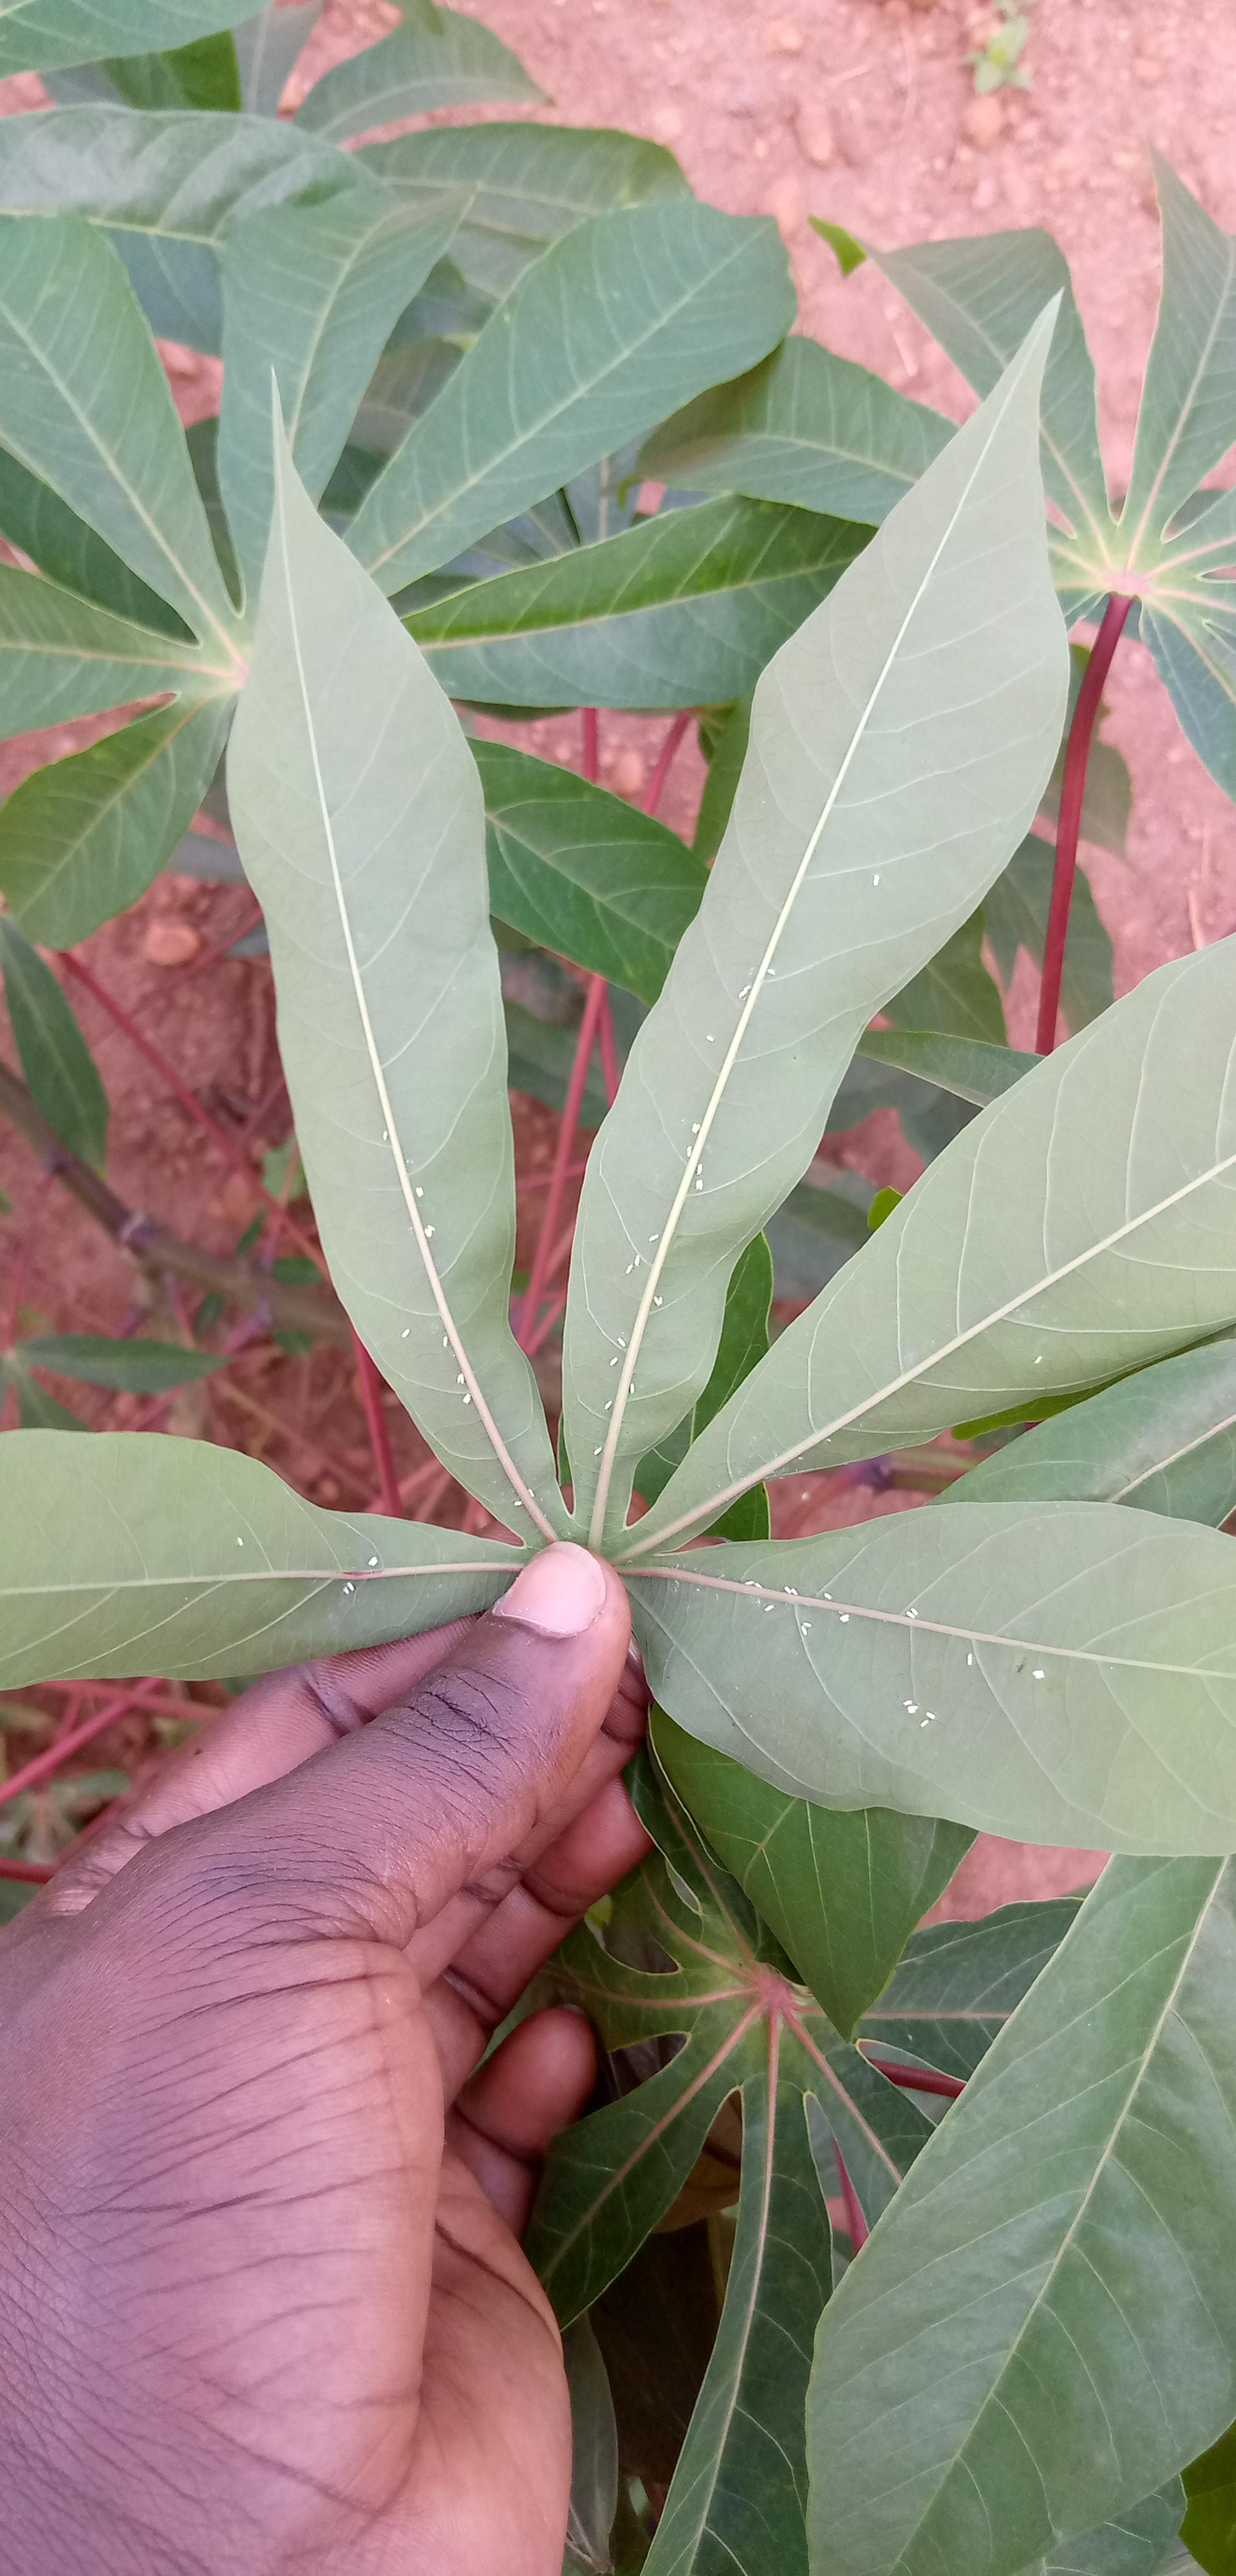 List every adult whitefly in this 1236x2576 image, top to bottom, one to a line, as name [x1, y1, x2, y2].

whitefly [872, 873, 881, 887]
whitefly [767, 968, 776, 976]
whitefly [742, 985, 751, 990]
whitefly [738, 990, 747, 999]
whitefly [705, 1034, 715, 1043]
whitefly [691, 1122, 696, 1132]
whitefly [694, 1123, 702, 1134]
whitefly [381, 1130, 389, 1141]
whitefly [686, 1144, 693, 1158]
whitefly [696, 1163, 706, 1175]
whitefly [699, 1177, 704, 1193]
whitefly [695, 1179, 699, 1193]
whitefly [418, 1186, 424, 1196]
whitefly [415, 1187, 420, 1198]
whitefly [426, 1224, 435, 1232]
whitefly [424, 1227, 429, 1237]
whitefly [648, 1233, 660, 1242]
whitefly [634, 1254, 642, 1267]
whitefly [624, 1264, 635, 1274]
whitefly [653, 1295, 660, 1307]
whitefly [658, 1295, 664, 1305]
whitefly [400, 1328, 413, 1338]
whitefly [442, 1335, 449, 1348]
whitefly [617, 1336, 627, 1348]
whitefly [1032, 1354, 1043, 1365]
whitefly [608, 1356, 620, 1367]
whitefly [460, 1372, 465, 1385]
whitefly [456, 1374, 460, 1385]
whitefly [629, 1382, 636, 1395]
whitefly [462, 1393, 469, 1403]
whitefly [467, 1397, 471, 1405]
whitefly [604, 1399, 613, 1411]
whitefly [593, 1446, 603, 1456]
whitefly [527, 1488, 535, 1498]
whitefly [514, 1499, 523, 1508]
whitefly [236, 1536, 245, 1547]
whitefly [368, 1555, 377, 1565]
whitefly [372, 1558, 378, 1566]
whitefly [744, 1579, 754, 1586]
whitefly [347, 1580, 355, 1592]
whitefly [754, 1582, 763, 1589]
whitefly [342, 1585, 350, 1595]
whitefly [783, 1586, 791, 1595]
whitefly [791, 1587, 799, 1596]
whitefly [823, 1592, 832, 1601]
whitefly [763, 1604, 775, 1613]
whitefly [910, 1607, 919, 1616]
whitefly [905, 1610, 914, 1619]
whitefly [839, 1613, 850, 1620]
whitefly [841, 1618, 850, 1623]
whitefly [802, 1621, 812, 1628]
whitefly [800, 1625, 808, 1636]
whitefly [966, 1652, 973, 1667]
whitefly [1031, 1669, 1044, 1674]
whitefly [1034, 1674, 1045, 1680]
whitefly [901, 1699, 913, 1706]
whitefly [906, 1704, 919, 1710]
whitefly [907, 1709, 917, 1715]
whitefly [925, 1711, 937, 1719]
whitefly [920, 1719, 930, 1728]